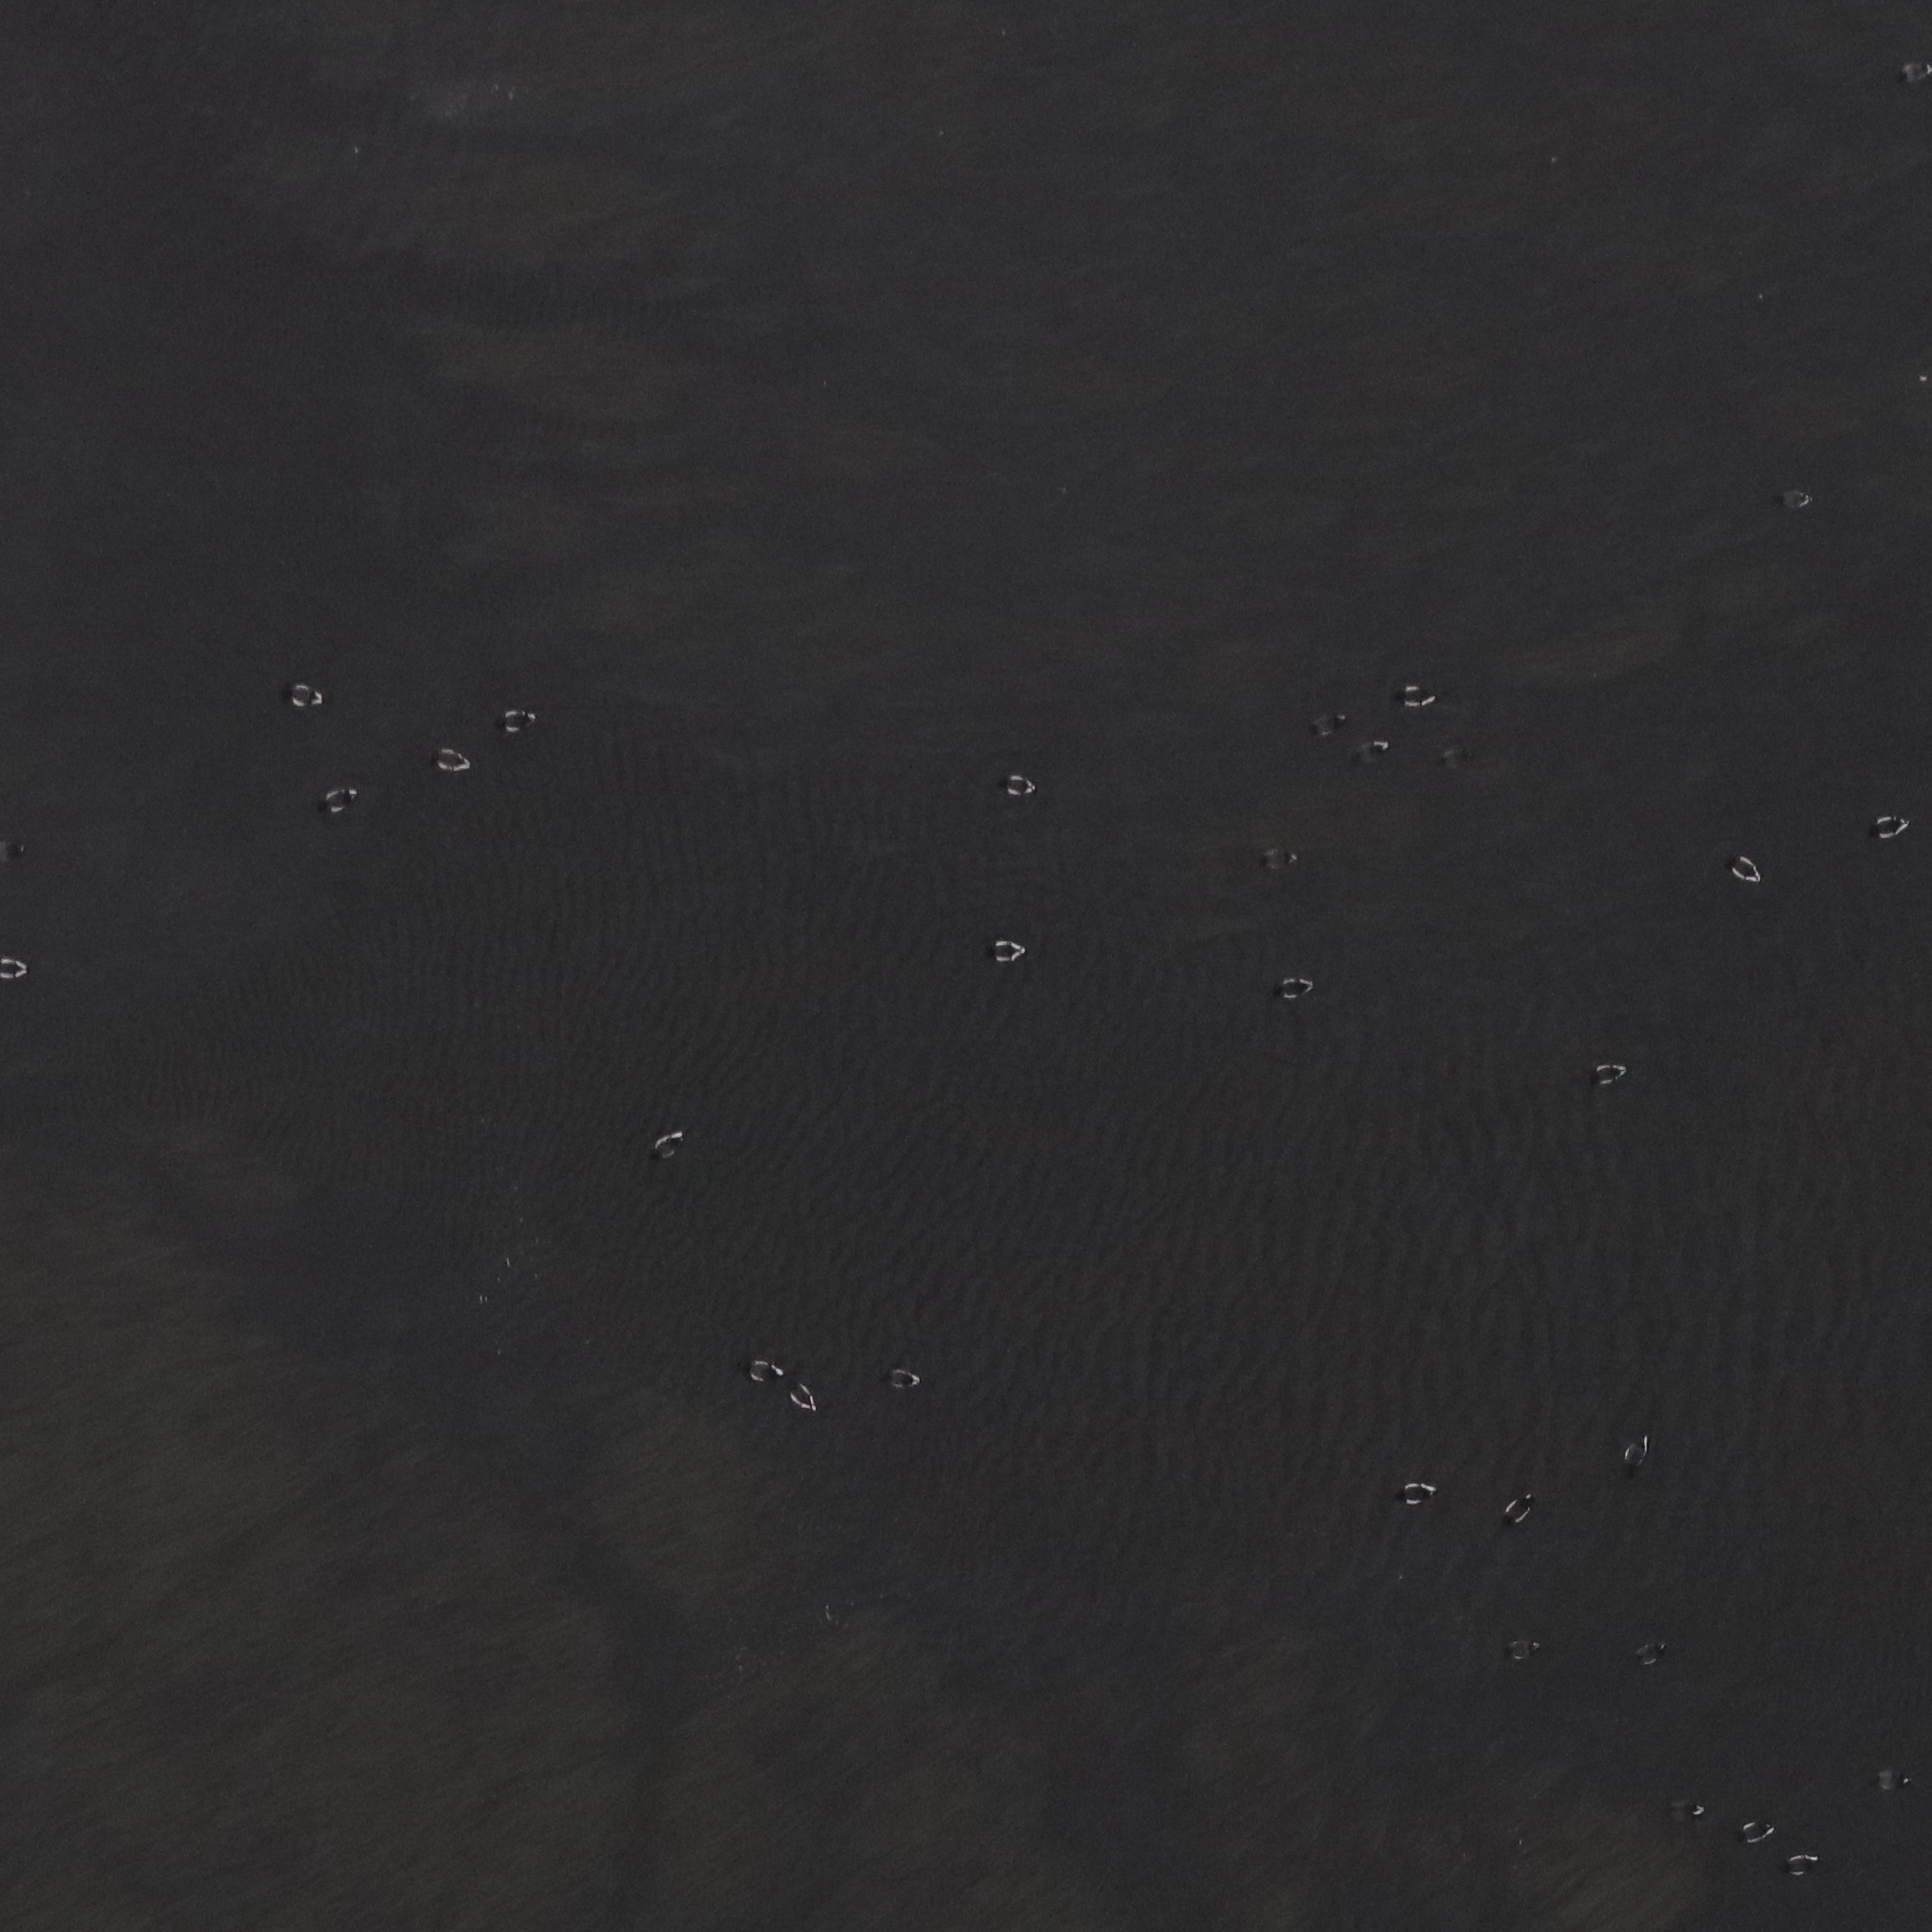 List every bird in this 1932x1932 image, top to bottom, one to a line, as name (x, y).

brant (1917, 71)
brant (1793, 500)
brant (304, 694)
brant (1414, 695)
brant (515, 720)
brant (1326, 727)
brant (1368, 751)
brant (449, 759)
brant (1453, 759)
brant (1018, 786)
brant (338, 800)
brant (1890, 827)
brant (2, 849)
brant (1274, 854)
brant (1743, 867)
brant (1005, 952)
brant (9, 968)
brant (1292, 989)
brant (1608, 1075)
brant (666, 1147)
brant (763, 1371)
brant (902, 1378)
brant (802, 1394)
brant (1637, 1453)
brant (1415, 1493)
brant (1517, 1510)
brant (1525, 1649)
brant (1649, 1654)
brant (1890, 1776)
brant (1681, 1808)
brant (1755, 1831)
brant (1801, 1863)